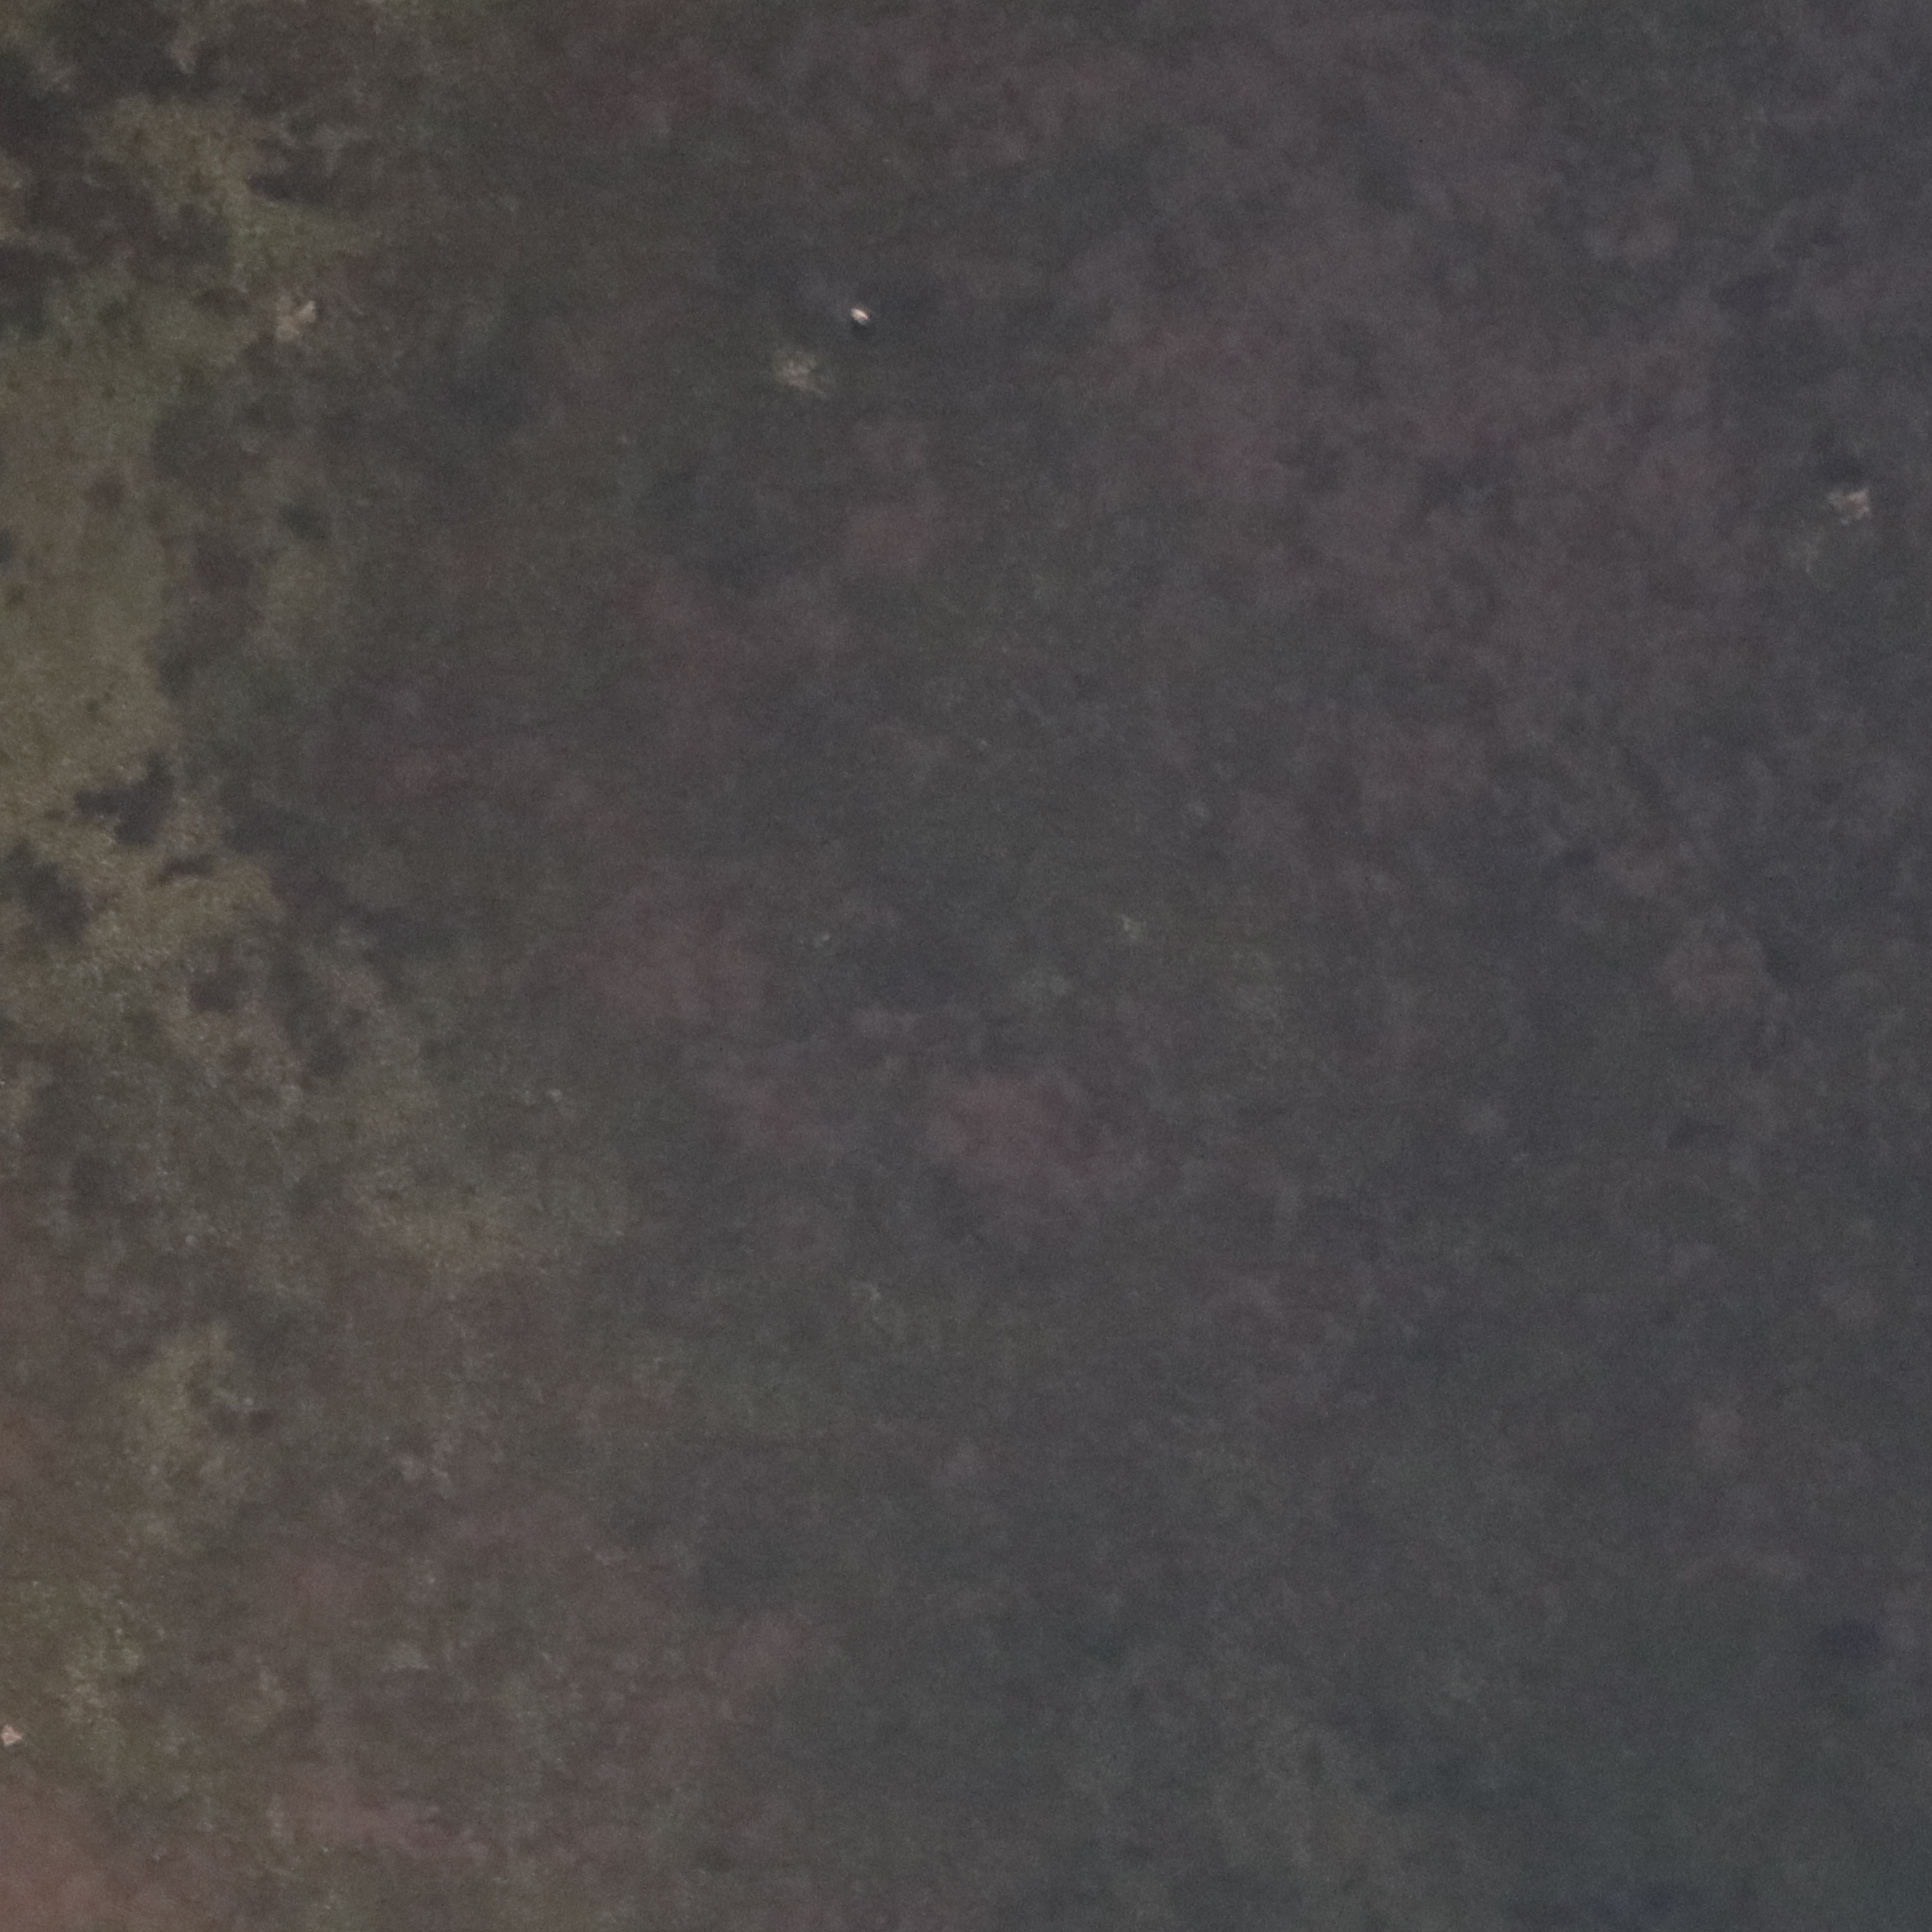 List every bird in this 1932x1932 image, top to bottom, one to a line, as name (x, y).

Canada goose (861, 319)